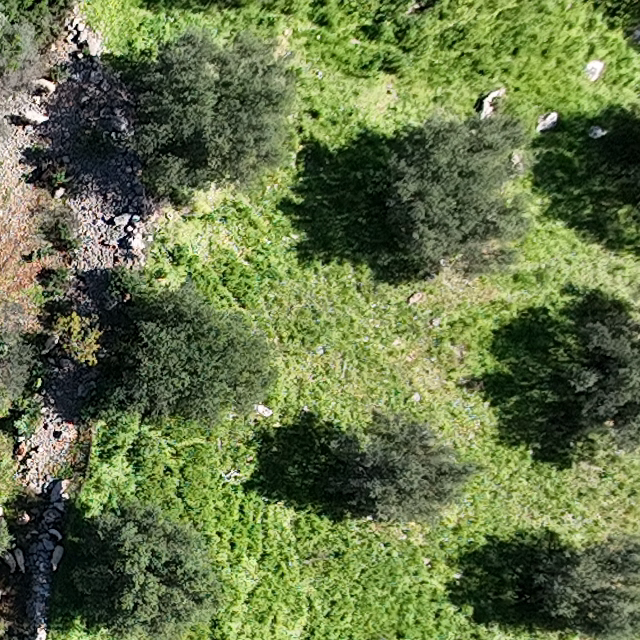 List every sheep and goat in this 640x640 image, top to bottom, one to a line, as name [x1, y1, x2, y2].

sheep [33, 79, 56, 94]
sheep [21, 110, 50, 125]
sheep [39, 165, 56, 183]
sheep [114, 213, 132, 227]
sheep [103, 298, 117, 311]
sheep [40, 335, 59, 356]
sheep [77, 380, 97, 398]
sheep [14, 441, 31, 463]
sheep [50, 480, 70, 503]
sheep [0, 506, 4, 524]
sheep [16, 511, 30, 525]
sheep [50, 545, 64, 572]
sheep [15, 548, 25, 573]
sheep [1, 549, 16, 573]